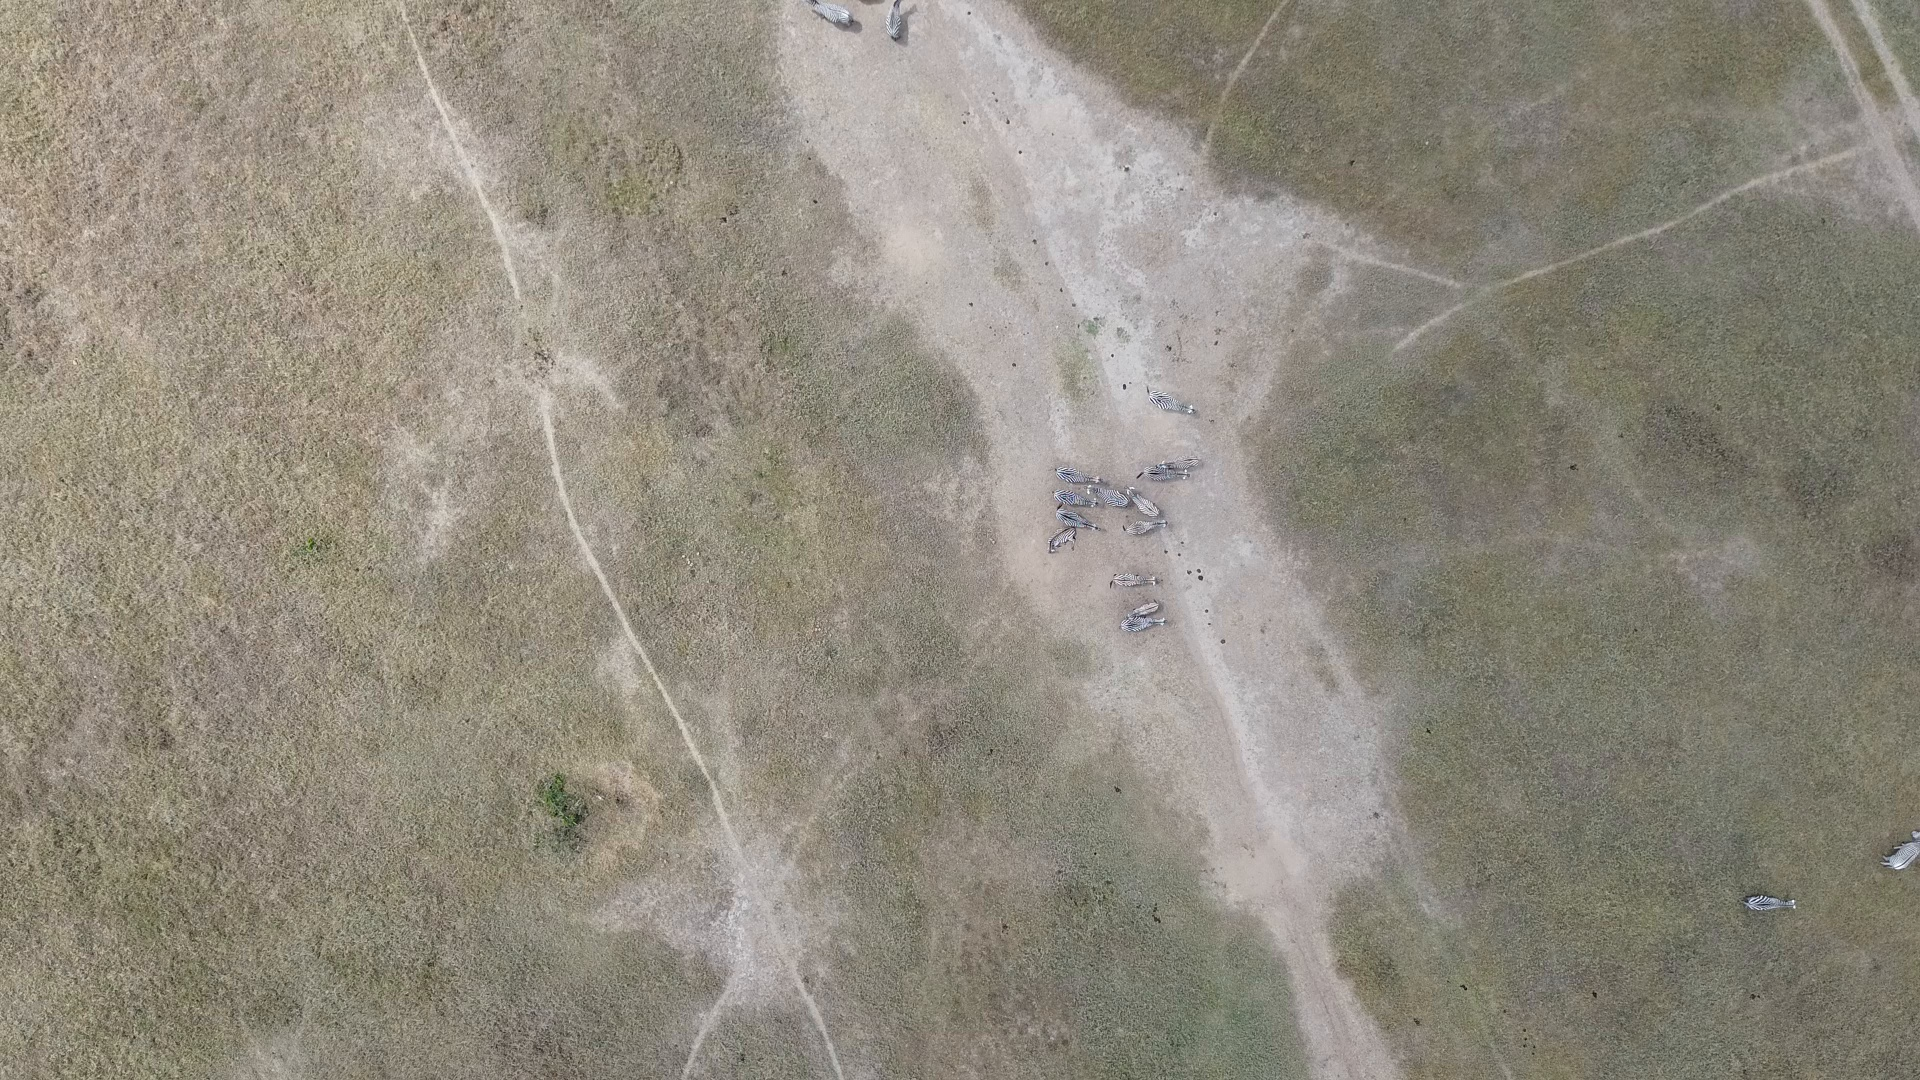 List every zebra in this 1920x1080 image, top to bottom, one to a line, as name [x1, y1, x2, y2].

zebra [811, 1, 856, 26]
zebra [883, 1, 903, 40]
zebra [1150, 393, 1192, 415]
zebra [1159, 456, 1199, 468]
zebra [1142, 466, 1193, 481]
zebra [1055, 467, 1105, 484]
zebra [1058, 489, 1090, 502]
zebra [1100, 491, 1132, 508]
zebra [1131, 491, 1161, 514]
zebra [1055, 507, 1101, 531]
zebra [1126, 520, 1164, 534]
zebra [1048, 533, 1074, 552]
zebra [1117, 573, 1154, 585]
zebra [1126, 603, 1162, 618]
zebra [1124, 617, 1165, 632]
zebra [1882, 839, 1920, 870]
zebra [1744, 895, 1796, 911]